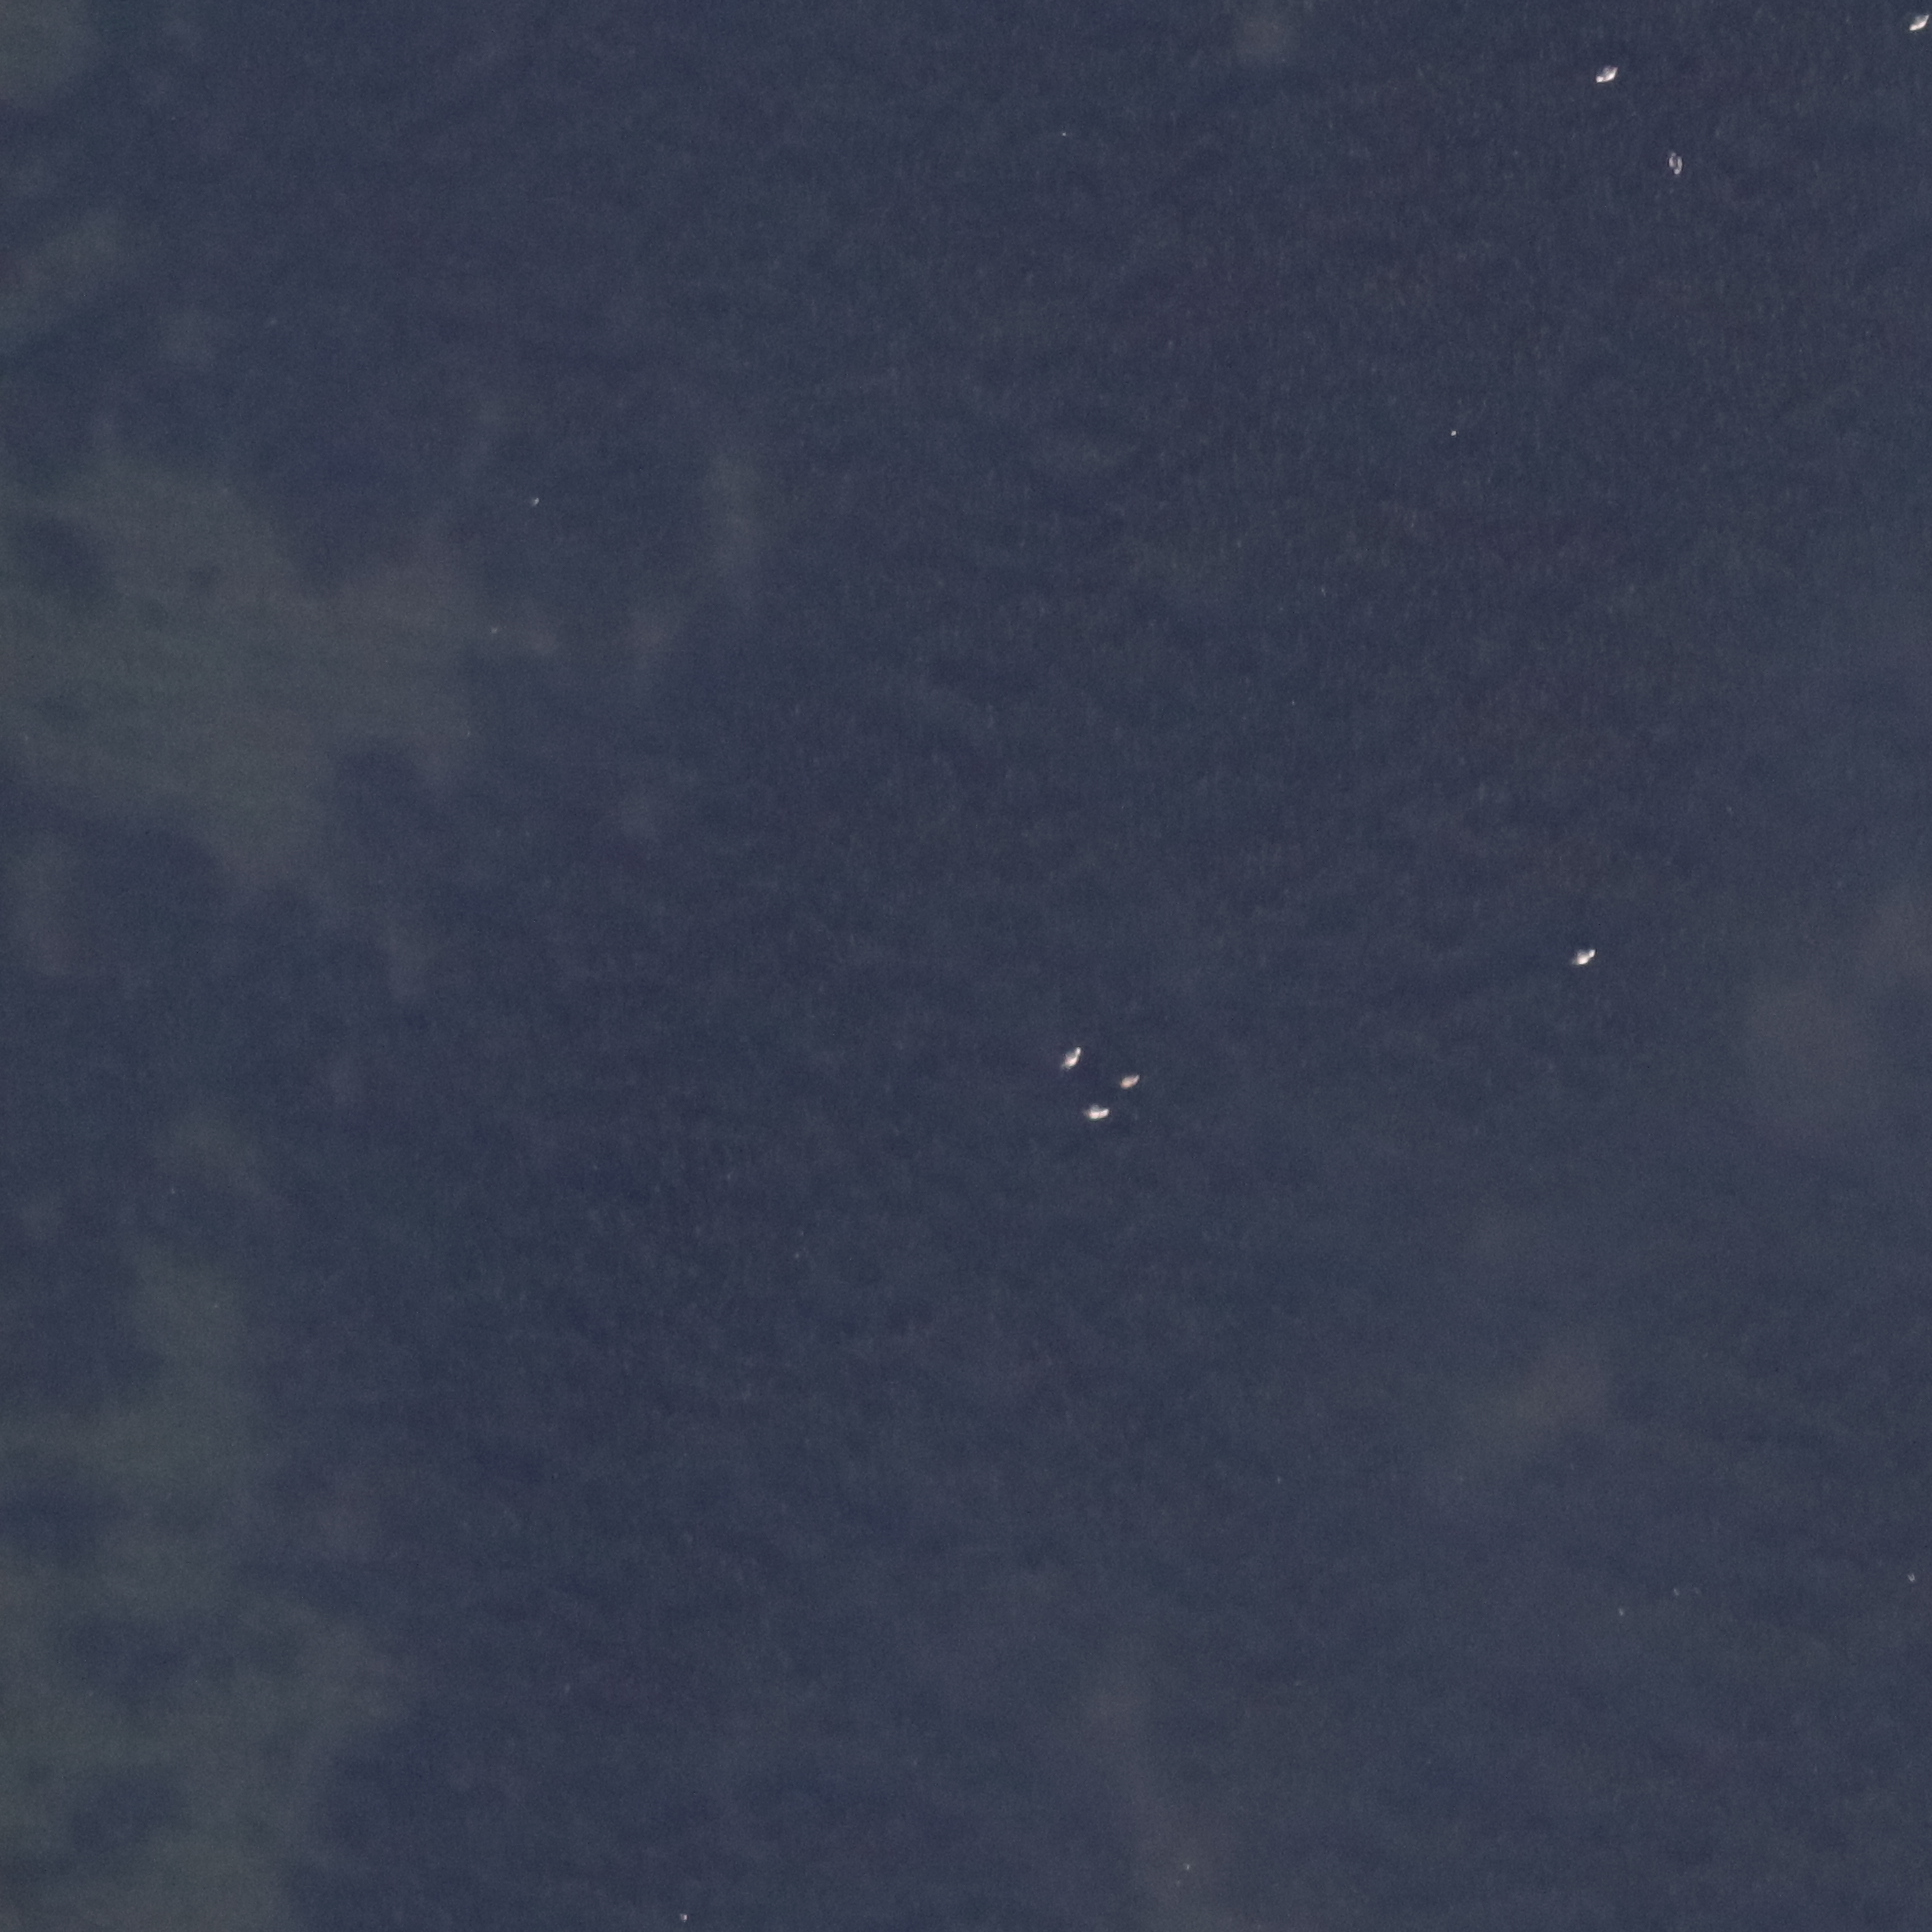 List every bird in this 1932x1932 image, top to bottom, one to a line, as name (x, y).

brant (1916, 22)
brant (1606, 74)
brant (1682, 157)
brant (1583, 955)
brant (1067, 1057)
brant (1123, 1081)
brant (1103, 1111)